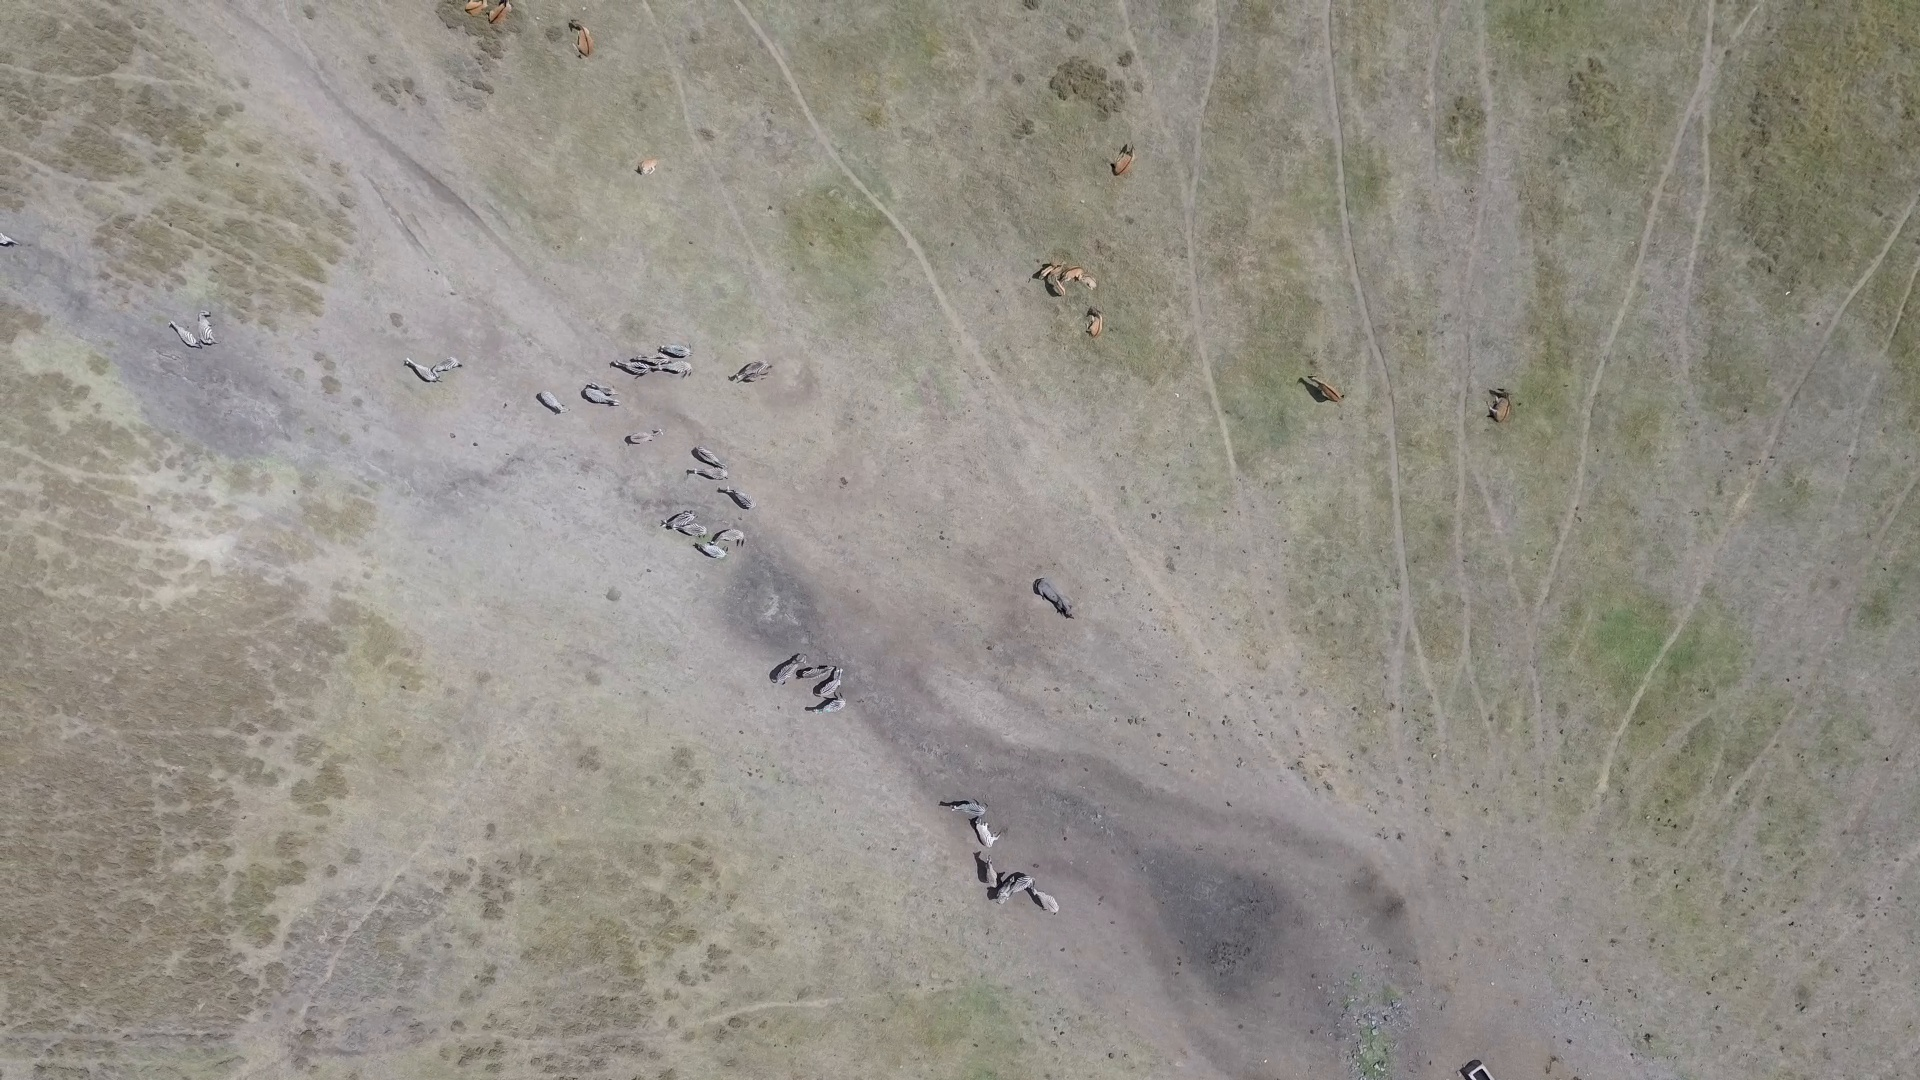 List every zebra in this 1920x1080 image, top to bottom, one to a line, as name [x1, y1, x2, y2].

zebra [1, 234, 18, 246]
zebra [193, 310, 218, 345]
zebra [171, 322, 202, 346]
zebra [658, 342, 688, 355]
zebra [631, 354, 673, 364]
zebra [404, 358, 429, 381]
zebra [432, 358, 460, 377]
zebra [614, 358, 646, 375]
zebra [735, 358, 770, 380]
zebra [652, 360, 691, 376]
zebra [743, 372, 774, 383]
zebra [587, 379, 617, 396]
zebra [583, 389, 616, 405]
zebra [536, 391, 565, 413]
zebra [627, 428, 661, 444]
zebra [695, 446, 727, 468]
zebra [691, 466, 722, 481]
zebra [728, 484, 754, 510]
zebra [671, 514, 704, 534]
zebra [681, 518, 713, 537]
zebra [721, 526, 746, 544]
zebra [699, 541, 729, 560]
zebra [773, 656, 800, 683]
zebra [815, 672, 843, 699]
zebra [811, 699, 845, 715]
zebra [941, 800, 979, 813]
zebra [973, 815, 997, 845]
zebra [984, 854, 1000, 887]
zebra [998, 875, 1036, 903]
zebra [998, 876, 1014, 897]
zebra [1032, 887, 1059, 913]